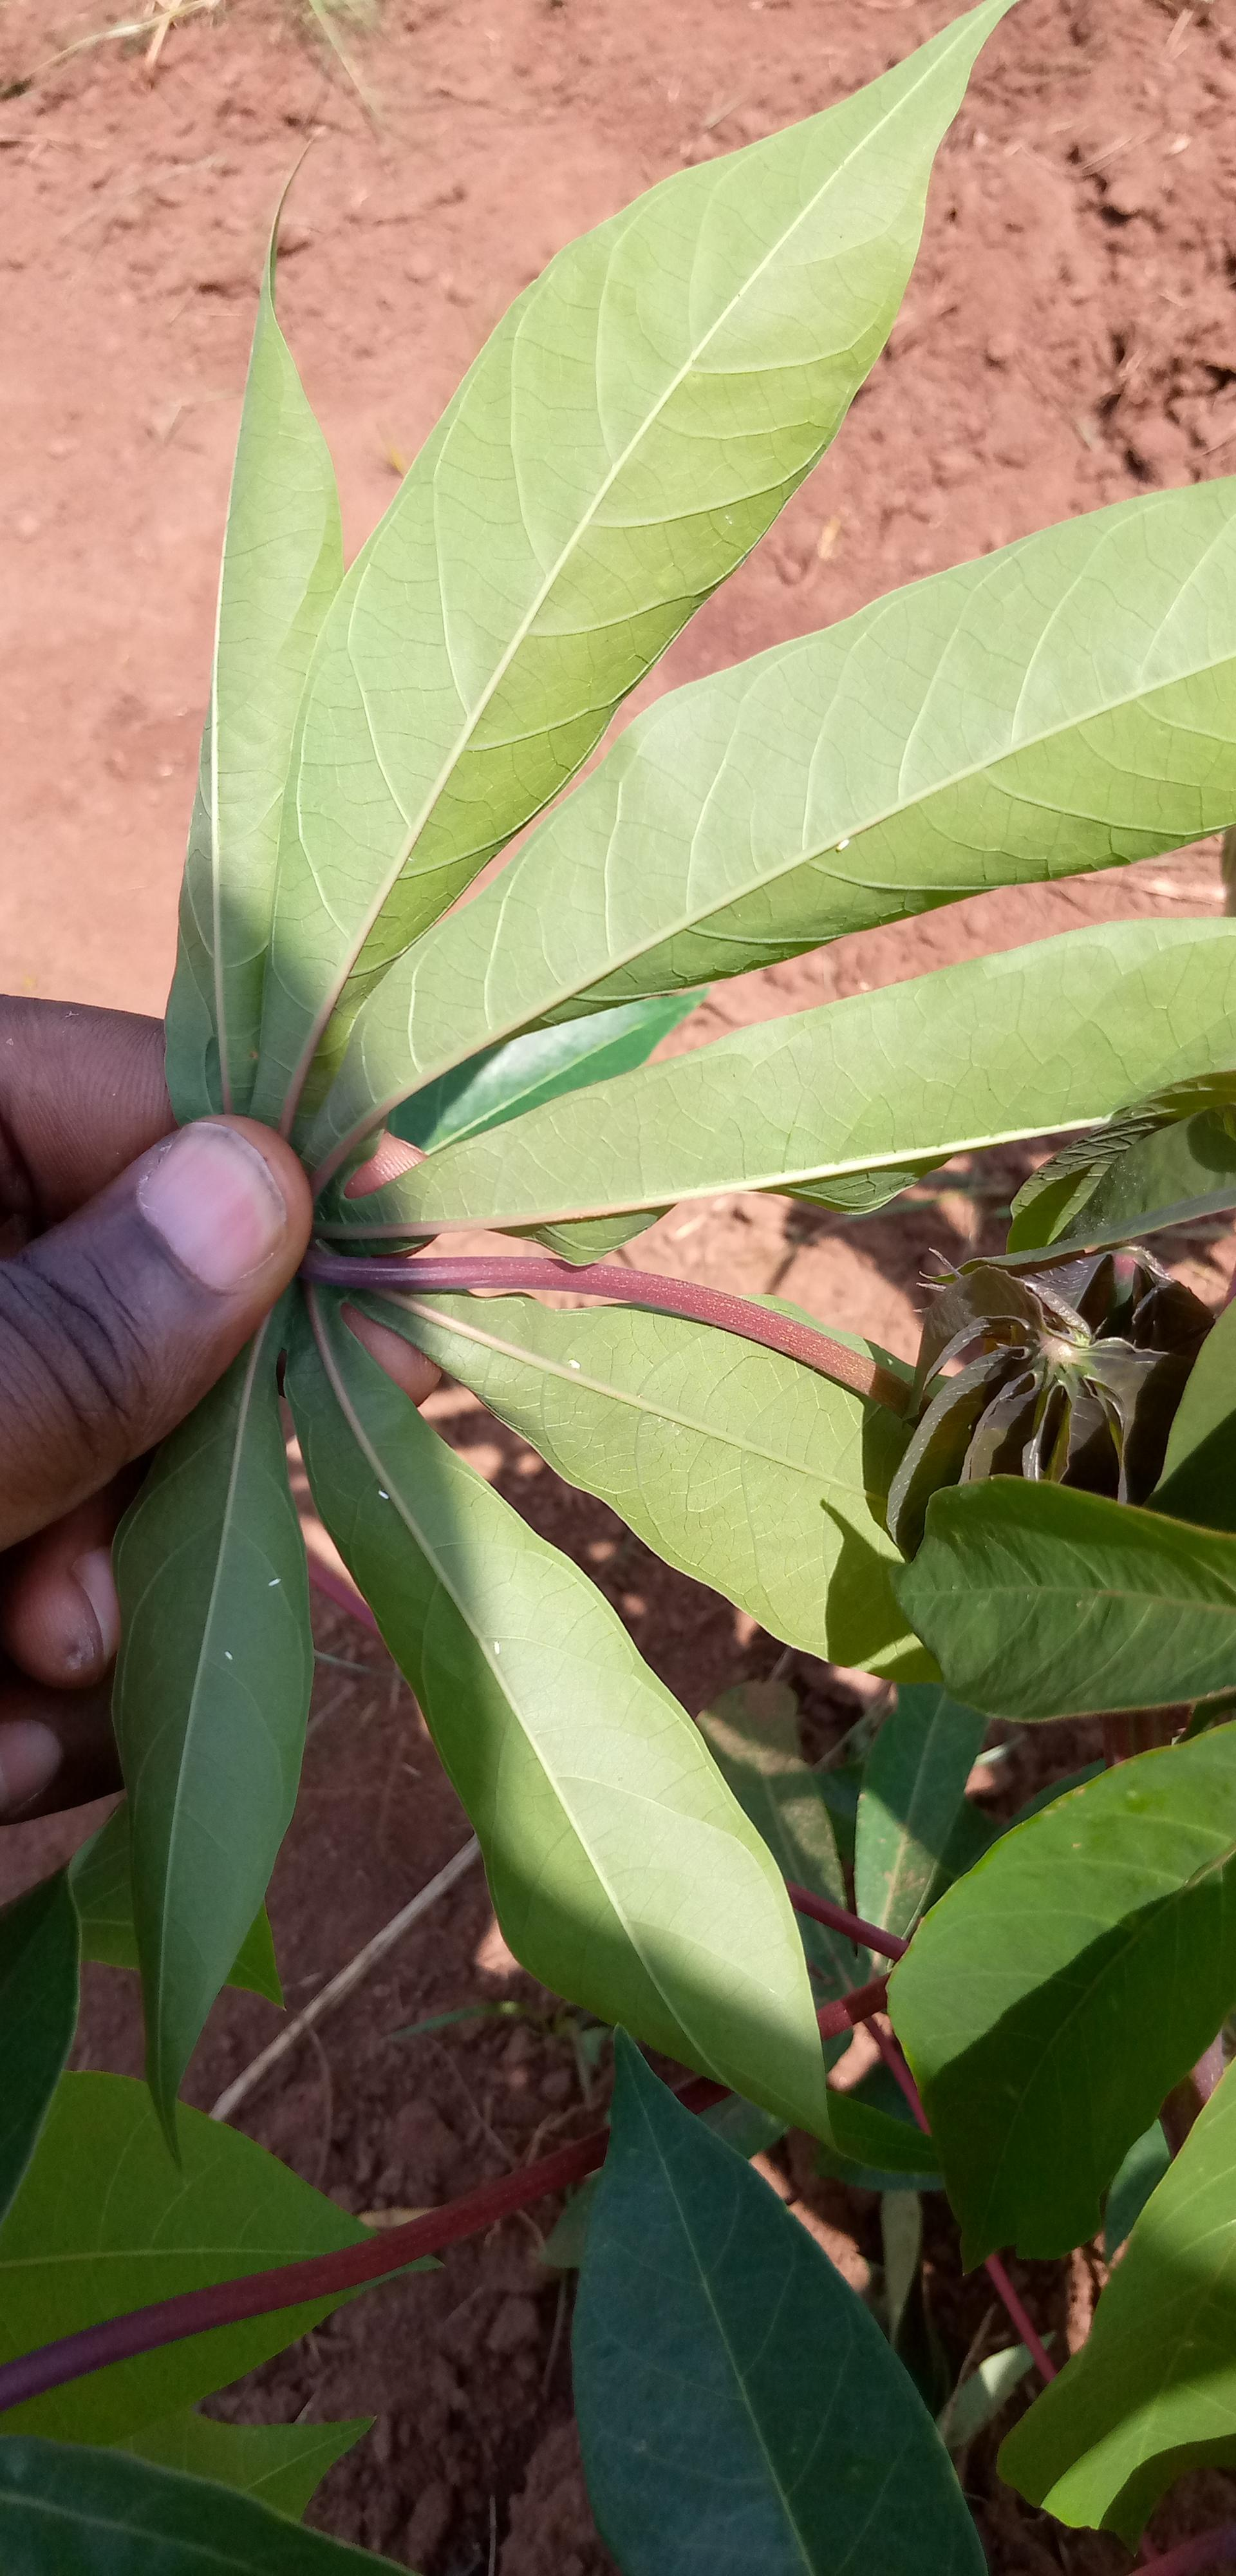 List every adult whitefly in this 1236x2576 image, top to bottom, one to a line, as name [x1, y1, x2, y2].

whitefly [832, 833, 854, 860]
whitefly [563, 1344, 583, 1379]
whitefly [371, 1481, 391, 1506]
whitefly [267, 1572, 292, 1595]
whitefly [485, 1627, 505, 1660]
whitefly [219, 1638, 239, 1670]